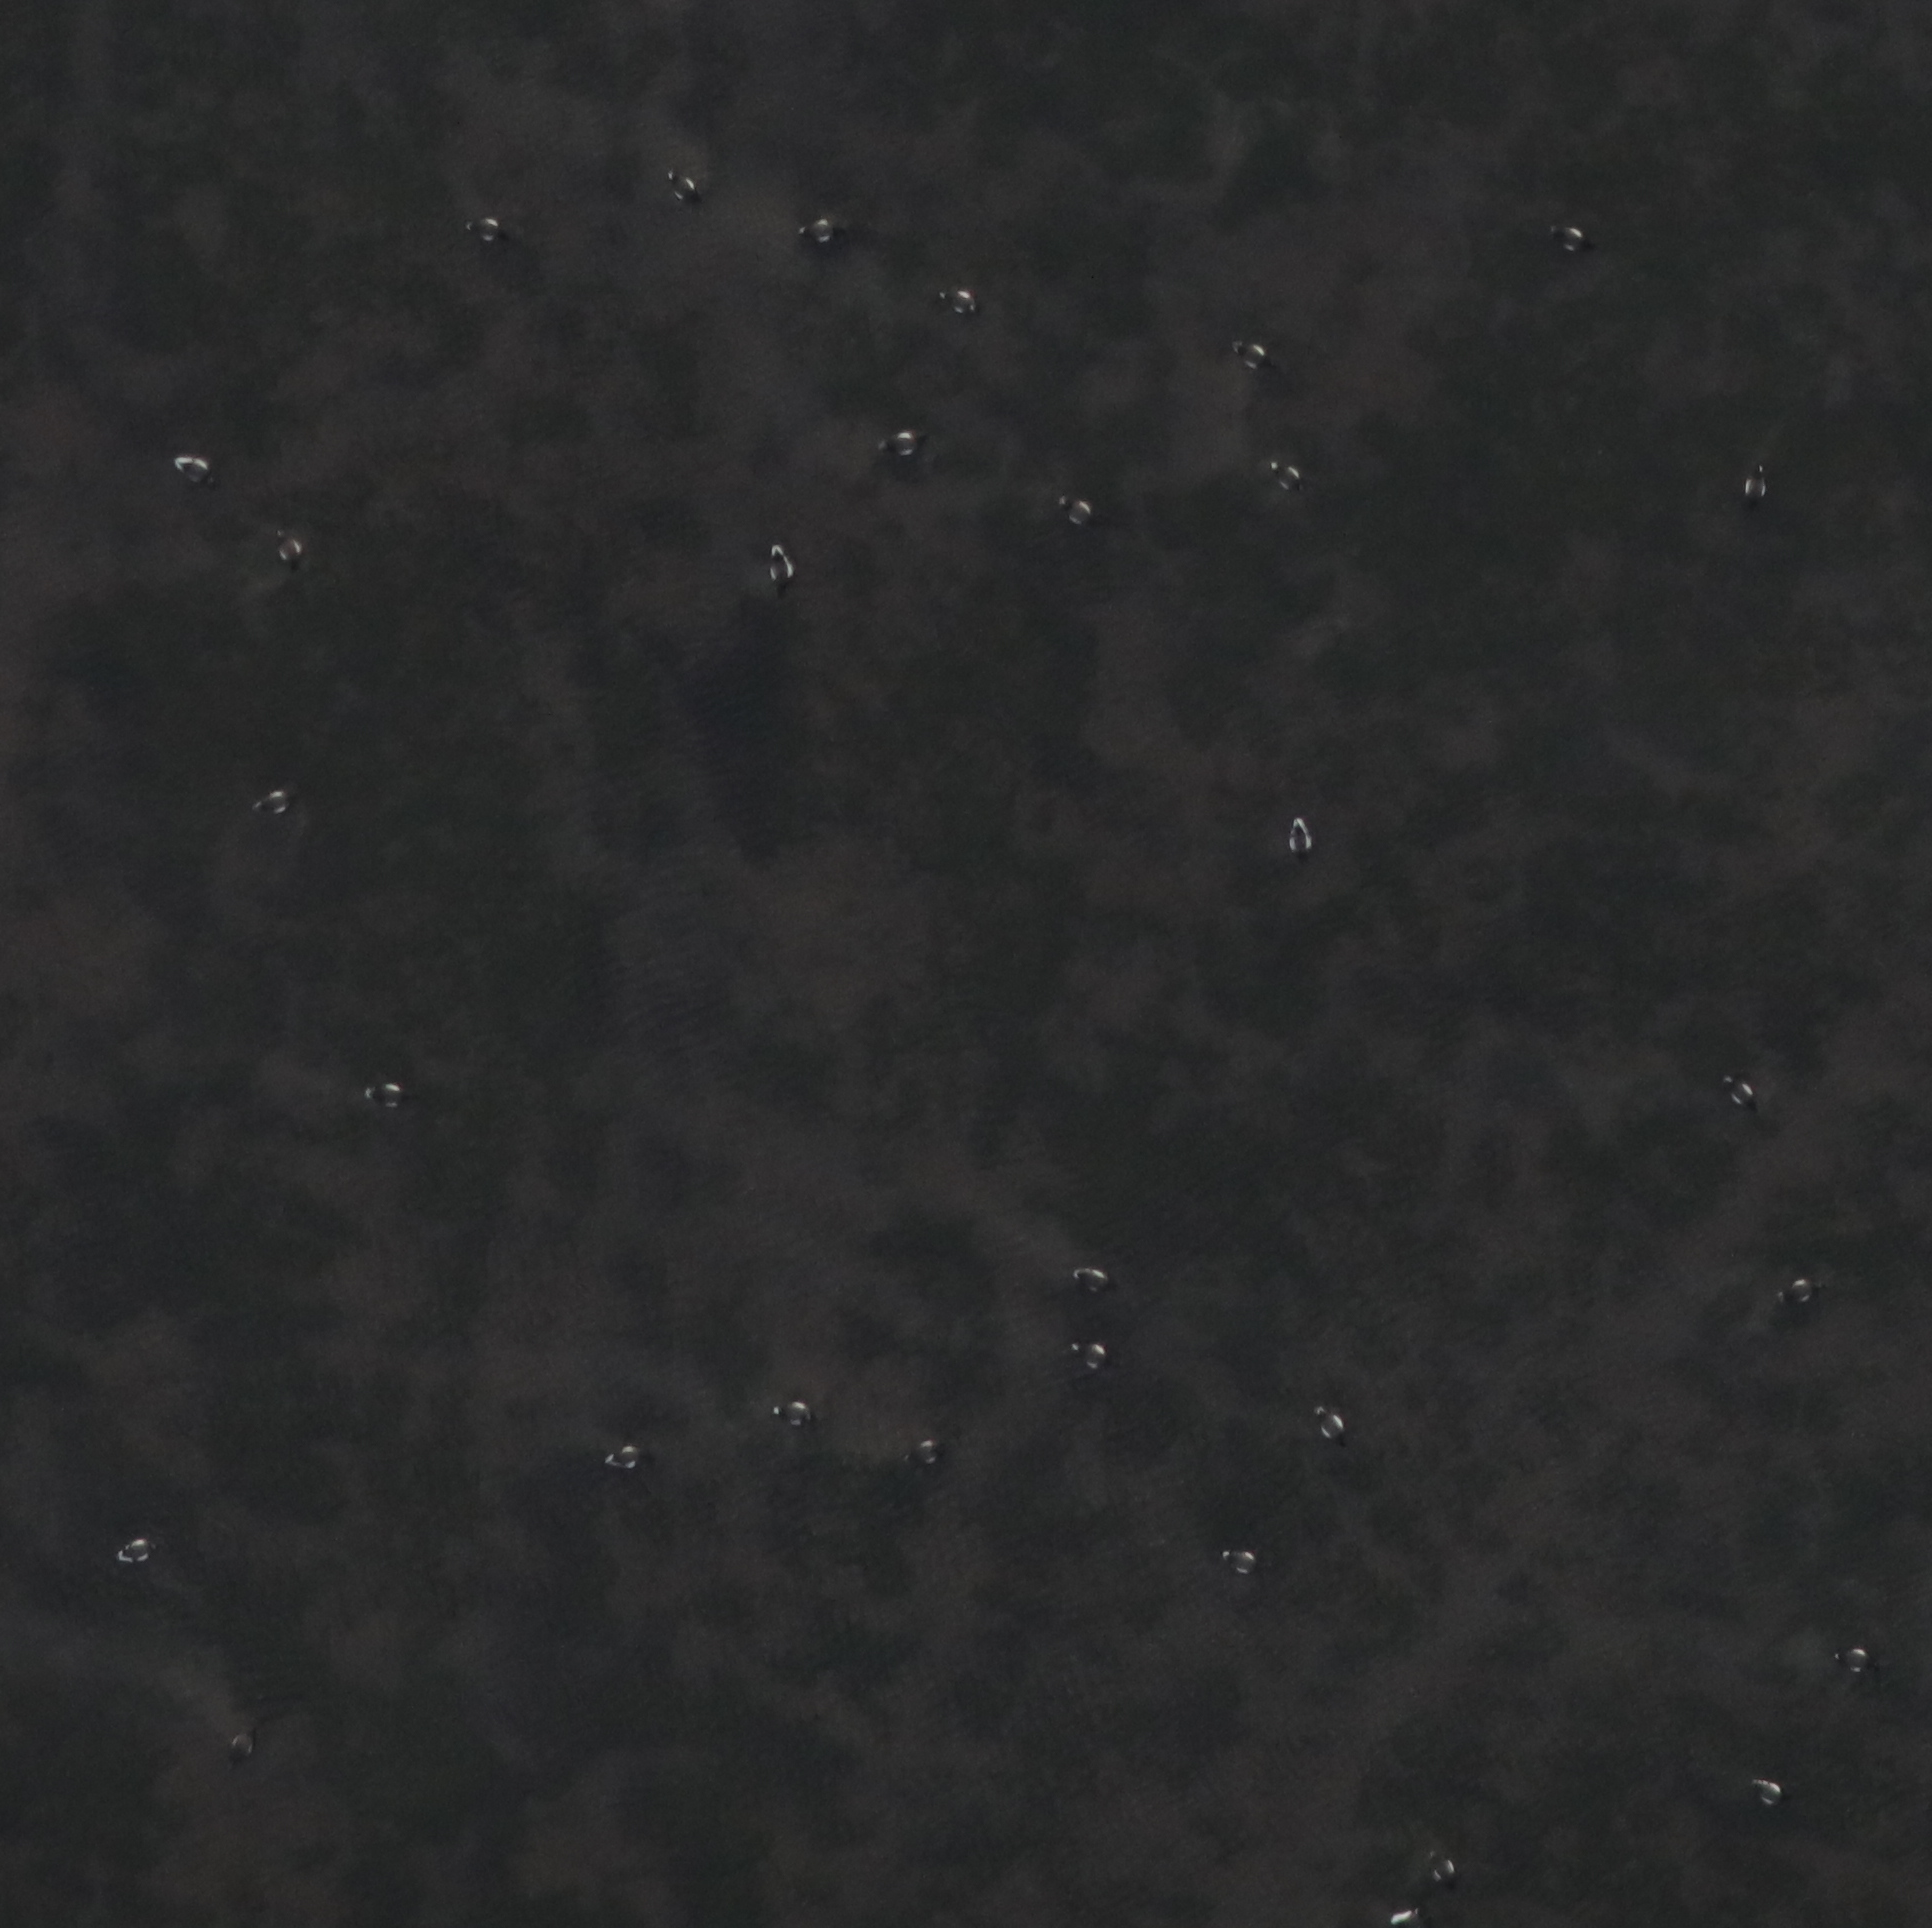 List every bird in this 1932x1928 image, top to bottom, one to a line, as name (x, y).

brant (683, 187)
brant (486, 230)
brant (822, 231)
brant (1571, 240)
brant (961, 301)
brant (1252, 356)
brant (904, 445)
brant (194, 470)
brant (1288, 477)
brant (1756, 482)
brant (1078, 515)
brant (290, 548)
brant (779, 567)
brant (279, 802)
brant (1299, 838)
brant (1739, 1093)
brant (387, 1095)
brant (1090, 1277)
brant (1799, 1291)
brant (1090, 1357)
brant (795, 1415)
brant (1329, 1425)
brant (932, 1456)
brant (626, 1457)
brant (136, 1552)
brant (1241, 1561)
brant (1855, 1661)
brant (242, 1748)
brant (1768, 1790)
brant (1442, 1867)
brant (1407, 1913)